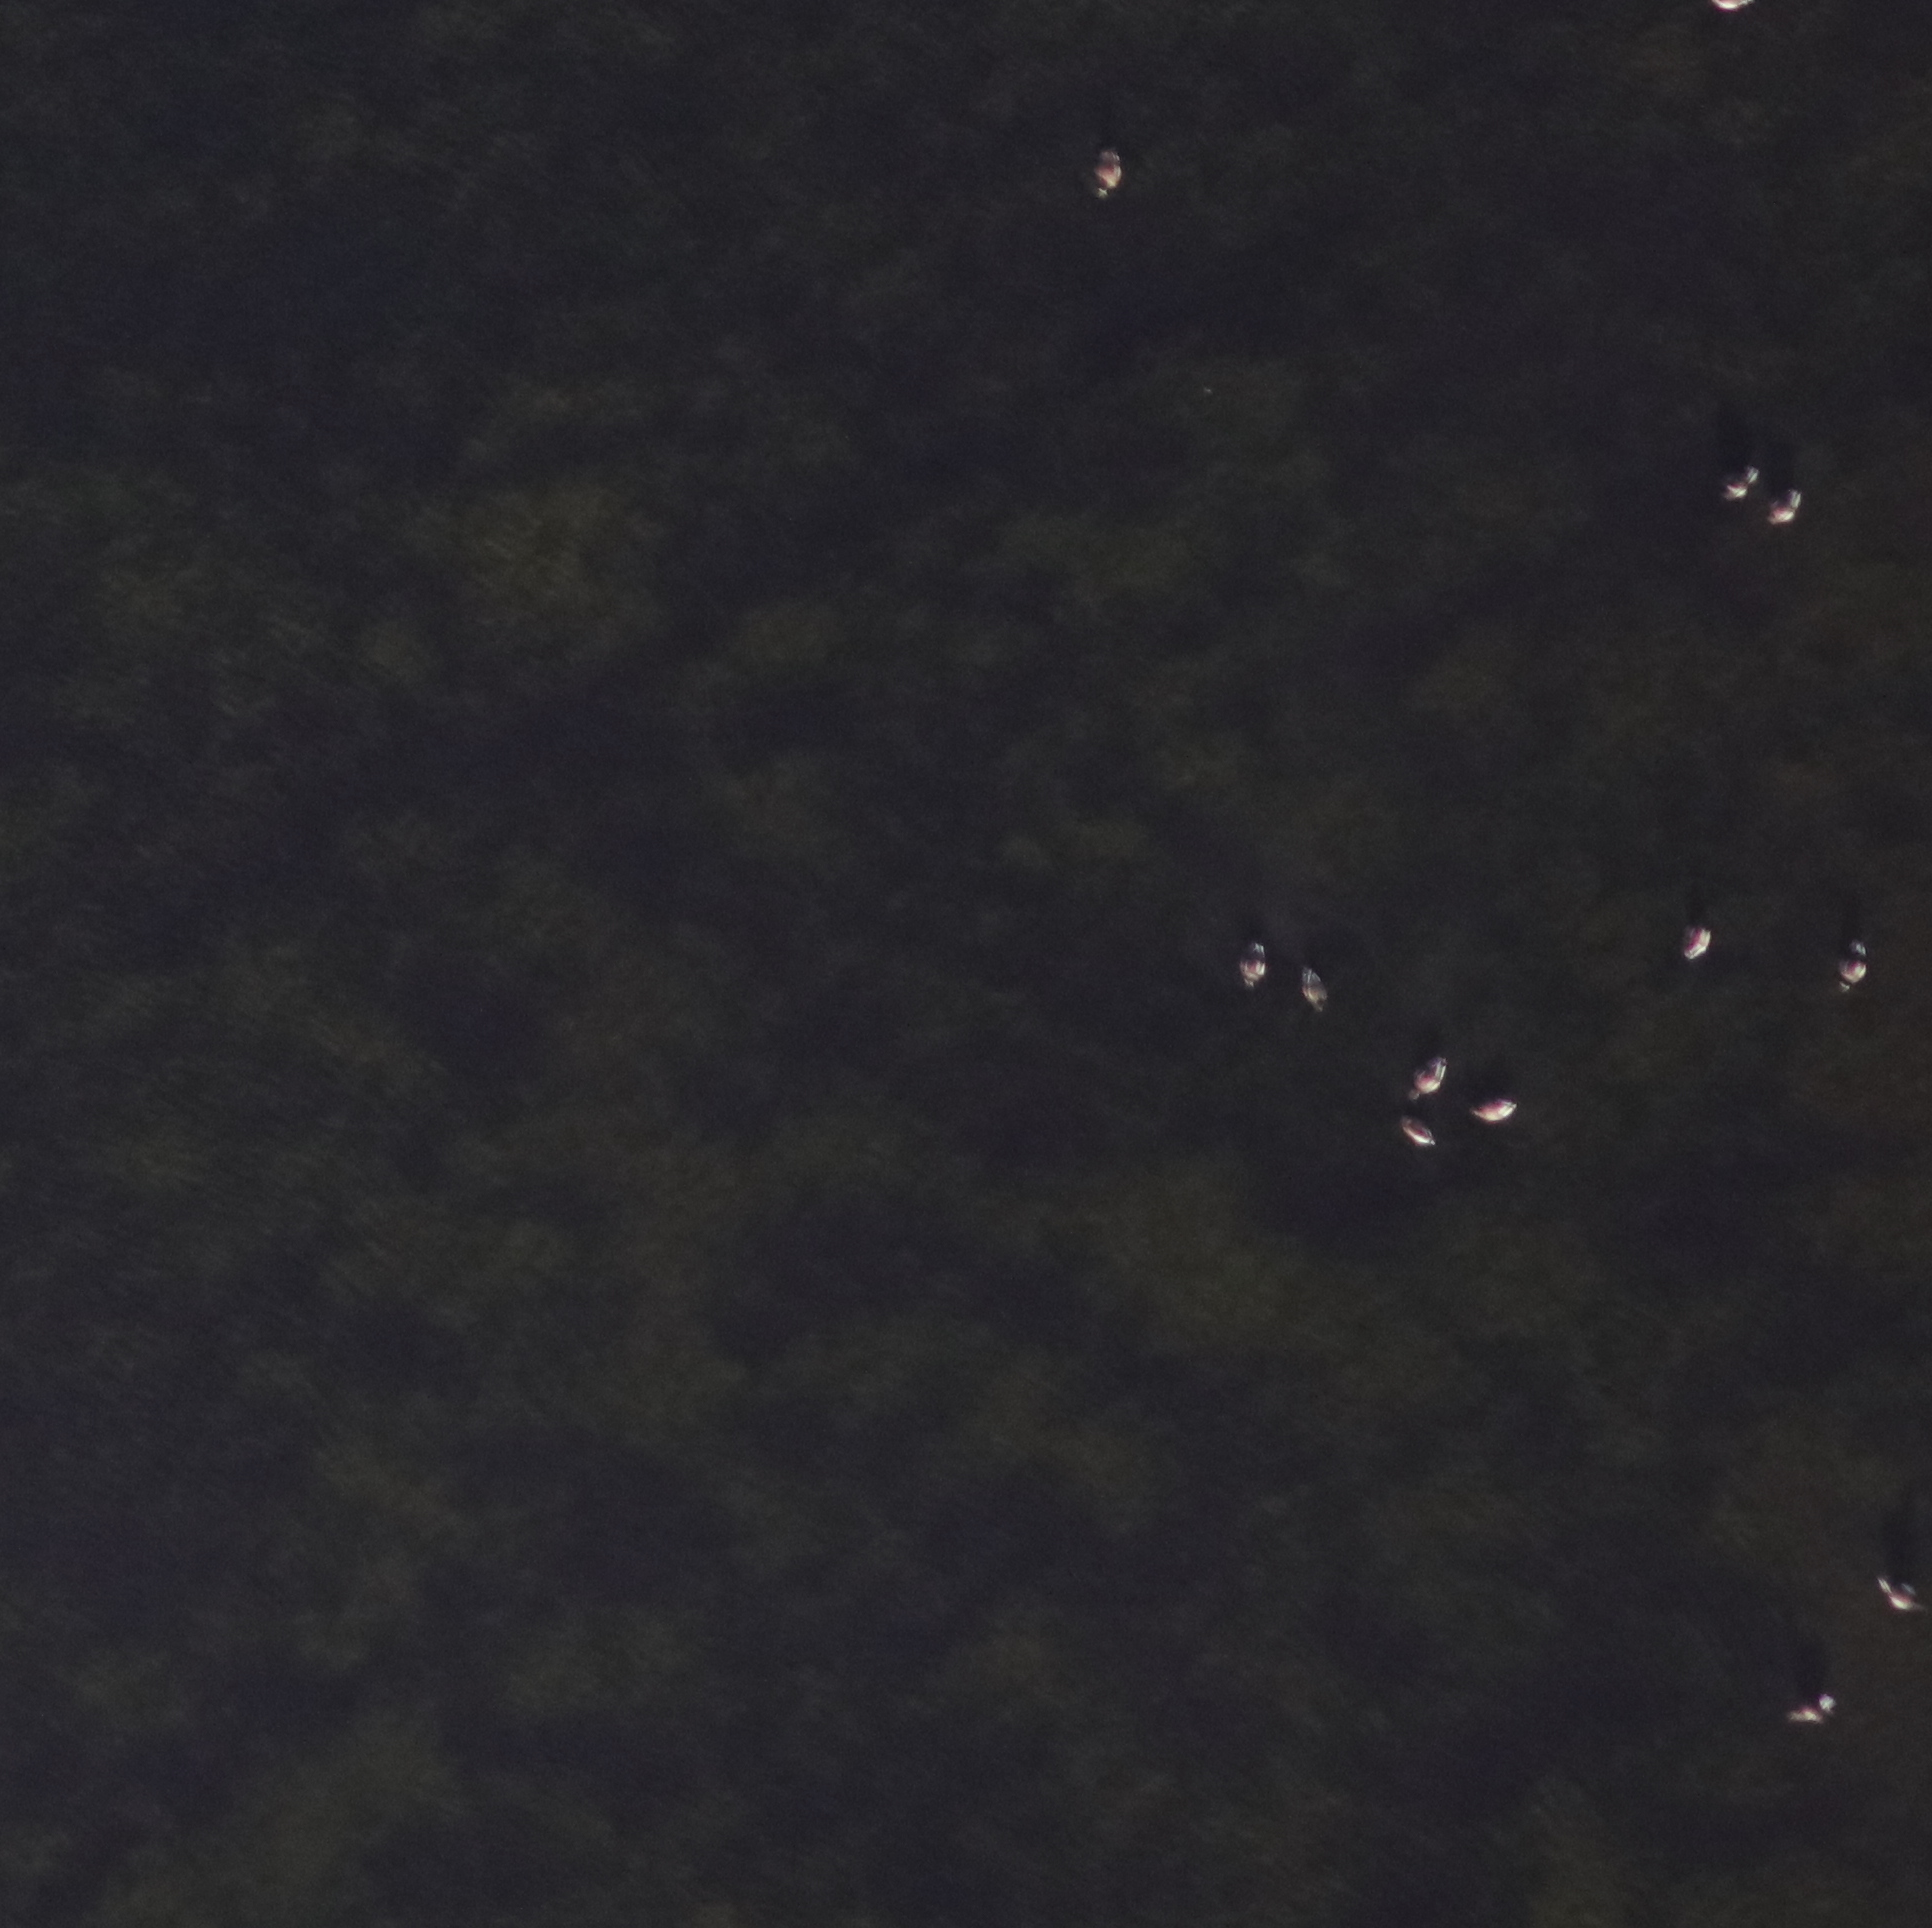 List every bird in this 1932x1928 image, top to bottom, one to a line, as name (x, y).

Canada goose (1109, 170)
brant (1739, 487)
brant (1784, 506)
brant (1687, 937)
brant (1253, 966)
brant (1851, 968)
brant (1316, 987)
brant (1427, 1070)
brant (1503, 1107)
brant (1416, 1133)
brant (1901, 1595)
brant (1812, 1710)